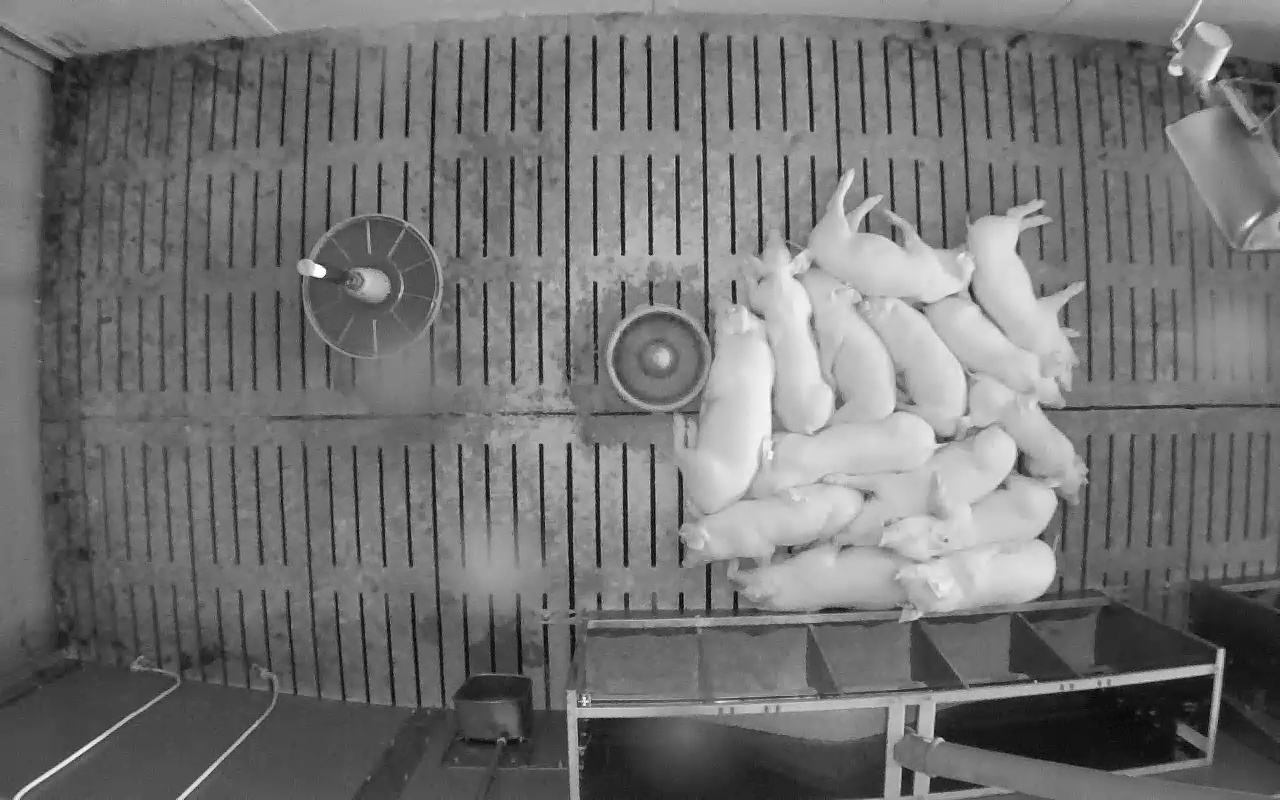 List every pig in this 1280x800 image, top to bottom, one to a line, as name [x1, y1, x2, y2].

pig [786, 171, 976, 304]
pig [965, 198, 1084, 394]
pig [738, 229, 839, 434]
pig [794, 267, 895, 433]
pig [922, 291, 1069, 415]
pig [673, 293, 777, 514]
pig [856, 296, 968, 438]
pig [952, 365, 1089, 506]
pig [747, 410, 951, 507]
pig [820, 423, 1020, 546]
pig [876, 469, 1061, 563]
pig [676, 482, 865, 580]
pig [893, 533, 1060, 622]
pig [731, 546, 918, 611]